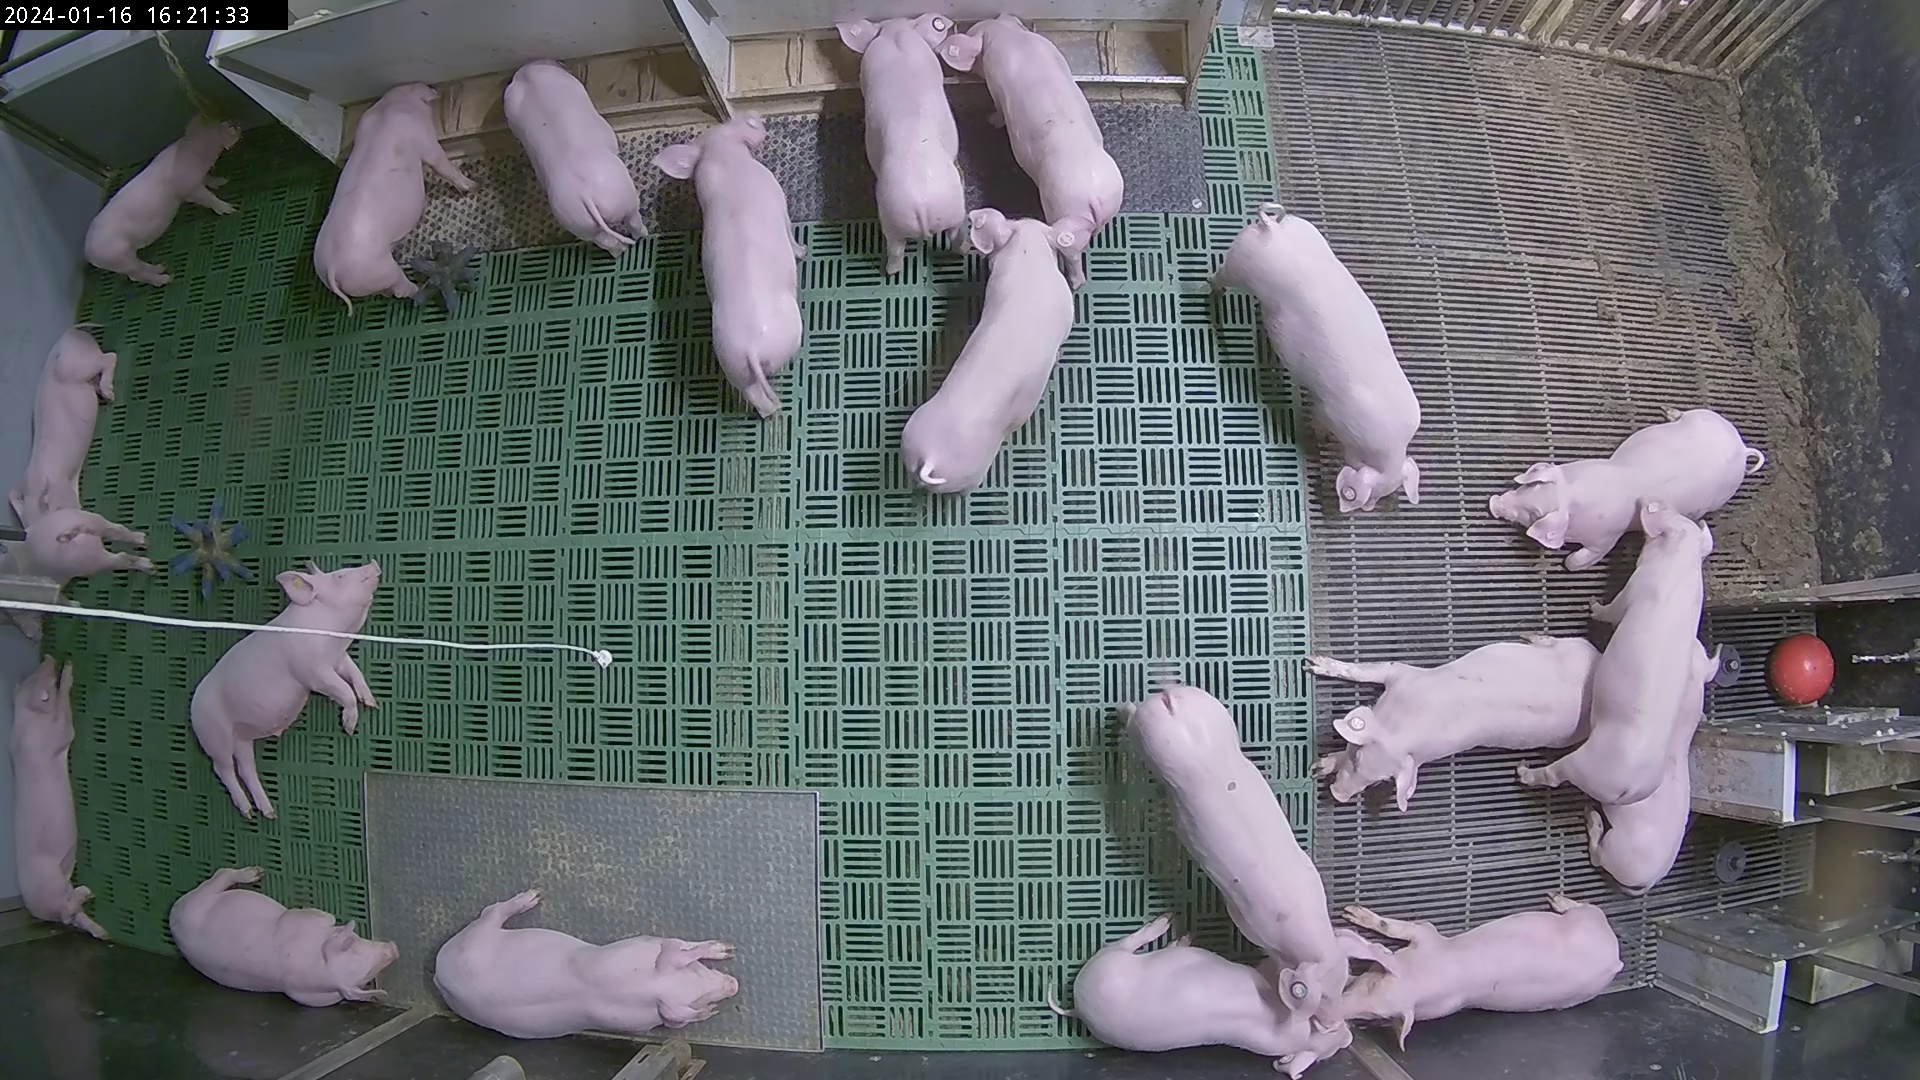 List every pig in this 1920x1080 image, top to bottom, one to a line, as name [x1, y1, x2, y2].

pig [942, 11, 1123, 291]
pig [835, 13, 973, 277]
pig [500, 58, 649, 255]
pig [312, 80, 476, 317]
pig [651, 110, 809, 420]
pig [81, 111, 243, 288]
pig [1208, 199, 1425, 515]
pig [896, 206, 1093, 493]
pig [8, 321, 117, 531]
pig [1484, 405, 1769, 572]
pig [1518, 494, 1712, 803]
pig [0, 508, 158, 642]
pig [191, 559, 384, 819]
pig [1303, 637, 1600, 811]
pig [1586, 638, 1721, 895]
pig [11, 655, 106, 939]
pig [1116, 683, 1378, 1034]
pig [169, 868, 402, 1008]
pig [431, 885, 738, 1042]
pig [1340, 893, 1622, 1049]
pig [1044, 911, 1357, 1078]